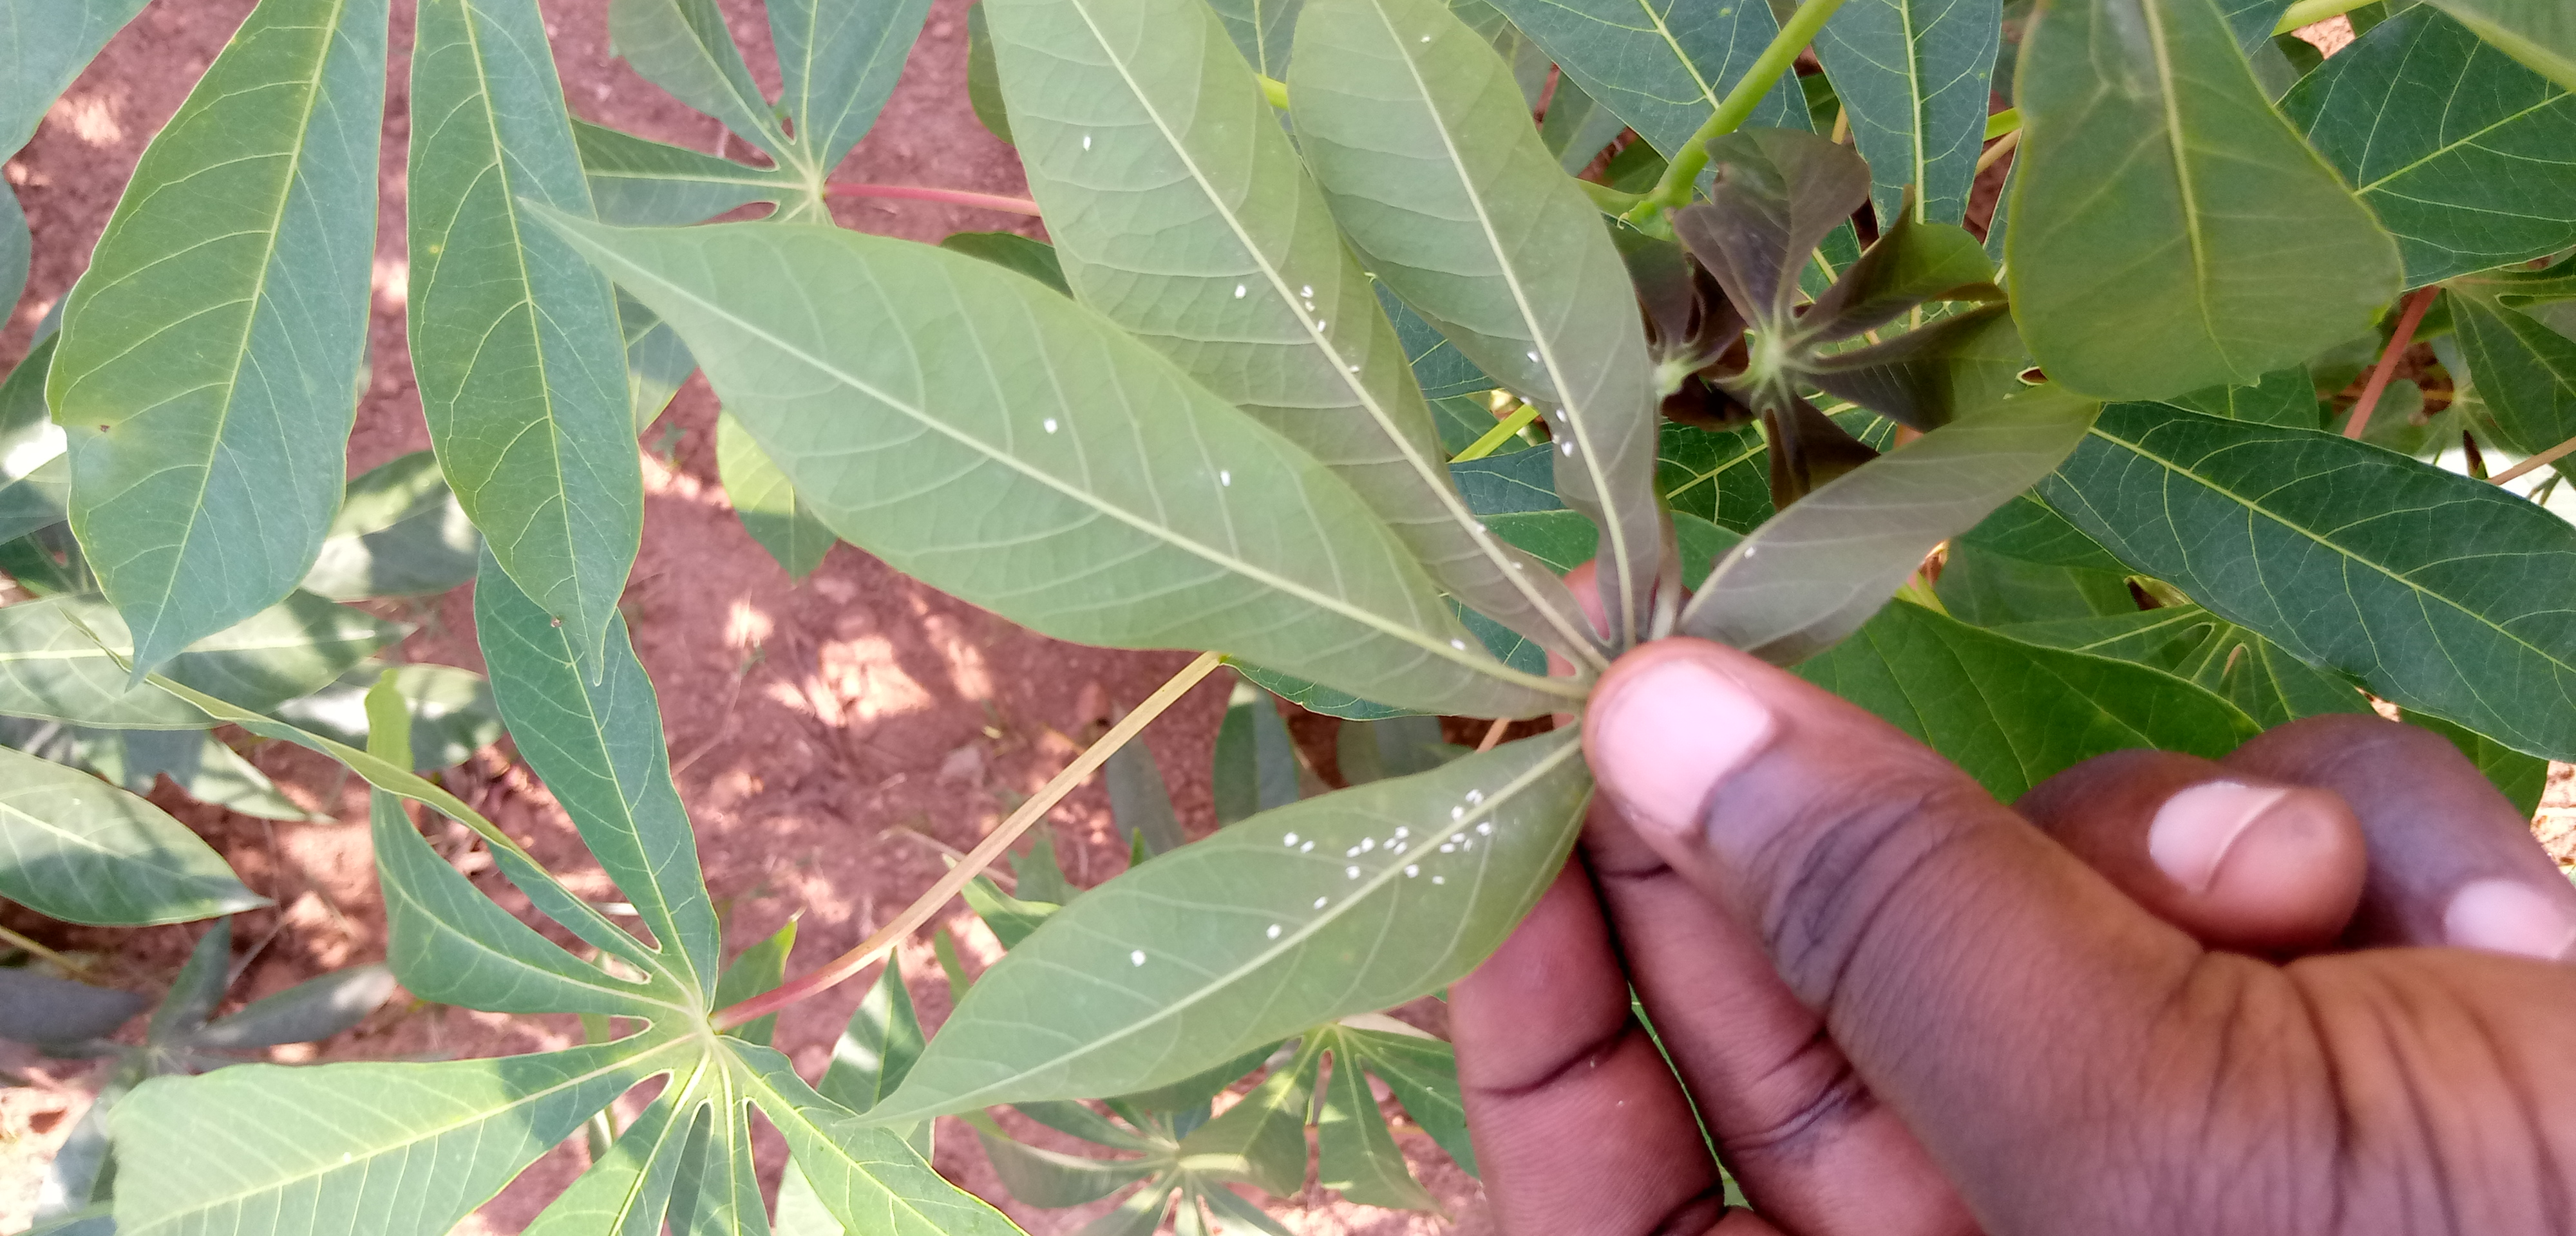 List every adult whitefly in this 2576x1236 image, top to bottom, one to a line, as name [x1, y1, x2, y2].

whitefly [1416, 28, 1435, 59]
whitefly [1074, 126, 1103, 160]
whitefly [1295, 275, 1320, 303]
whitefly [1226, 277, 1255, 309]
whitefly [1295, 286, 1322, 319]
whitefly [1309, 308, 1338, 337]
whitefly [1520, 346, 1544, 375]
whitefly [1342, 355, 1365, 379]
whitefly [1543, 404, 1583, 426]
whitefly [1022, 406, 1070, 448]
whitefly [1546, 425, 1578, 466]
whitefly [1550, 435, 1580, 464]
whitefly [1215, 461, 1241, 501]
whitefly [1471, 509, 1494, 545]
whitefly [1739, 541, 1765, 571]
whitefly [1506, 556, 1540, 581]
whitefly [1447, 628, 1470, 665]
whitefly [1460, 785, 1484, 807]
whitefly [1444, 802, 1470, 824]
whitefly [1385, 812, 1416, 850]
whitefly [1472, 819, 1495, 843]
whitefly [1280, 824, 1303, 860]
whitefly [1361, 824, 1381, 863]
whitefly [1448, 829, 1477, 853]
whitefly [1378, 834, 1414, 865]
whitefly [1461, 837, 1477, 860]
whitefly [1338, 838, 1365, 876]
whitefly [1289, 839, 1322, 868]
whitefly [1392, 839, 1416, 863]
whitefly [1437, 840, 1460, 861]
whitefly [1396, 861, 1418, 891]
whitefly [1338, 863, 1371, 890]
whitefly [1427, 867, 1451, 897]
whitefly [1305, 886, 1331, 926]
whitefly [1260, 917, 1285, 950]
whitefly [1123, 946, 1146, 974]